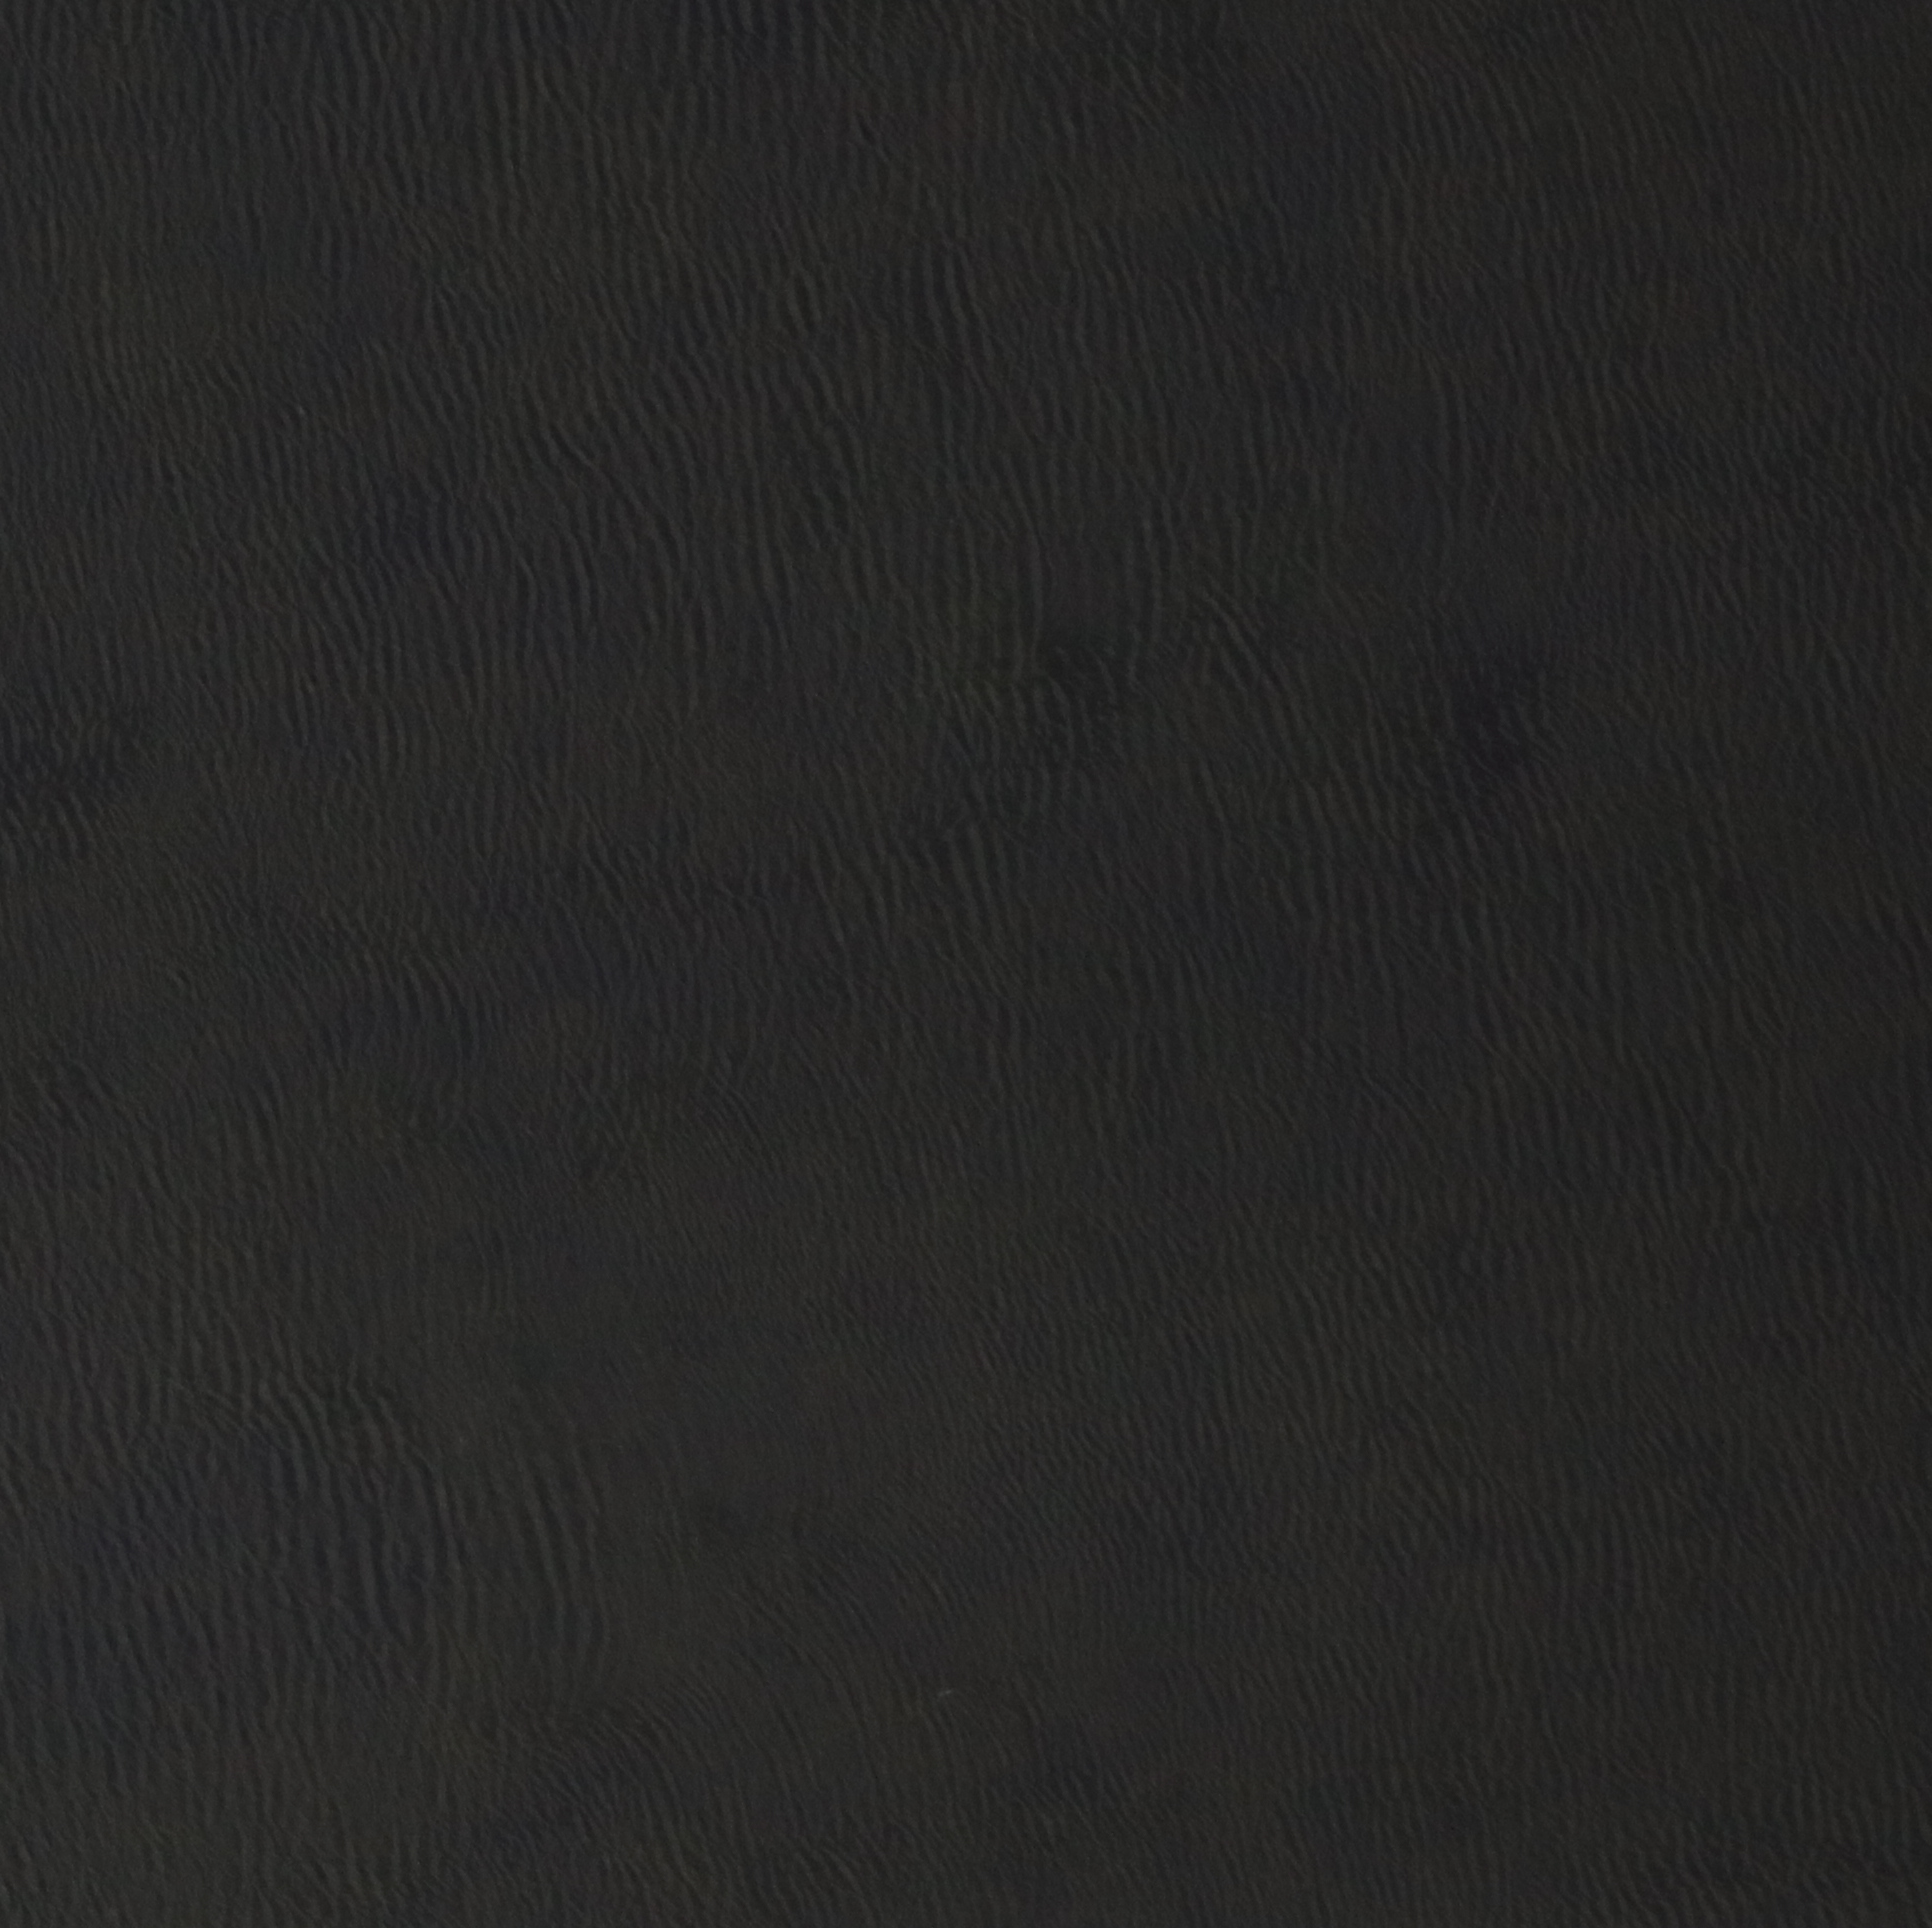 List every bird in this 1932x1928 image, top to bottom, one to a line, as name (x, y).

None